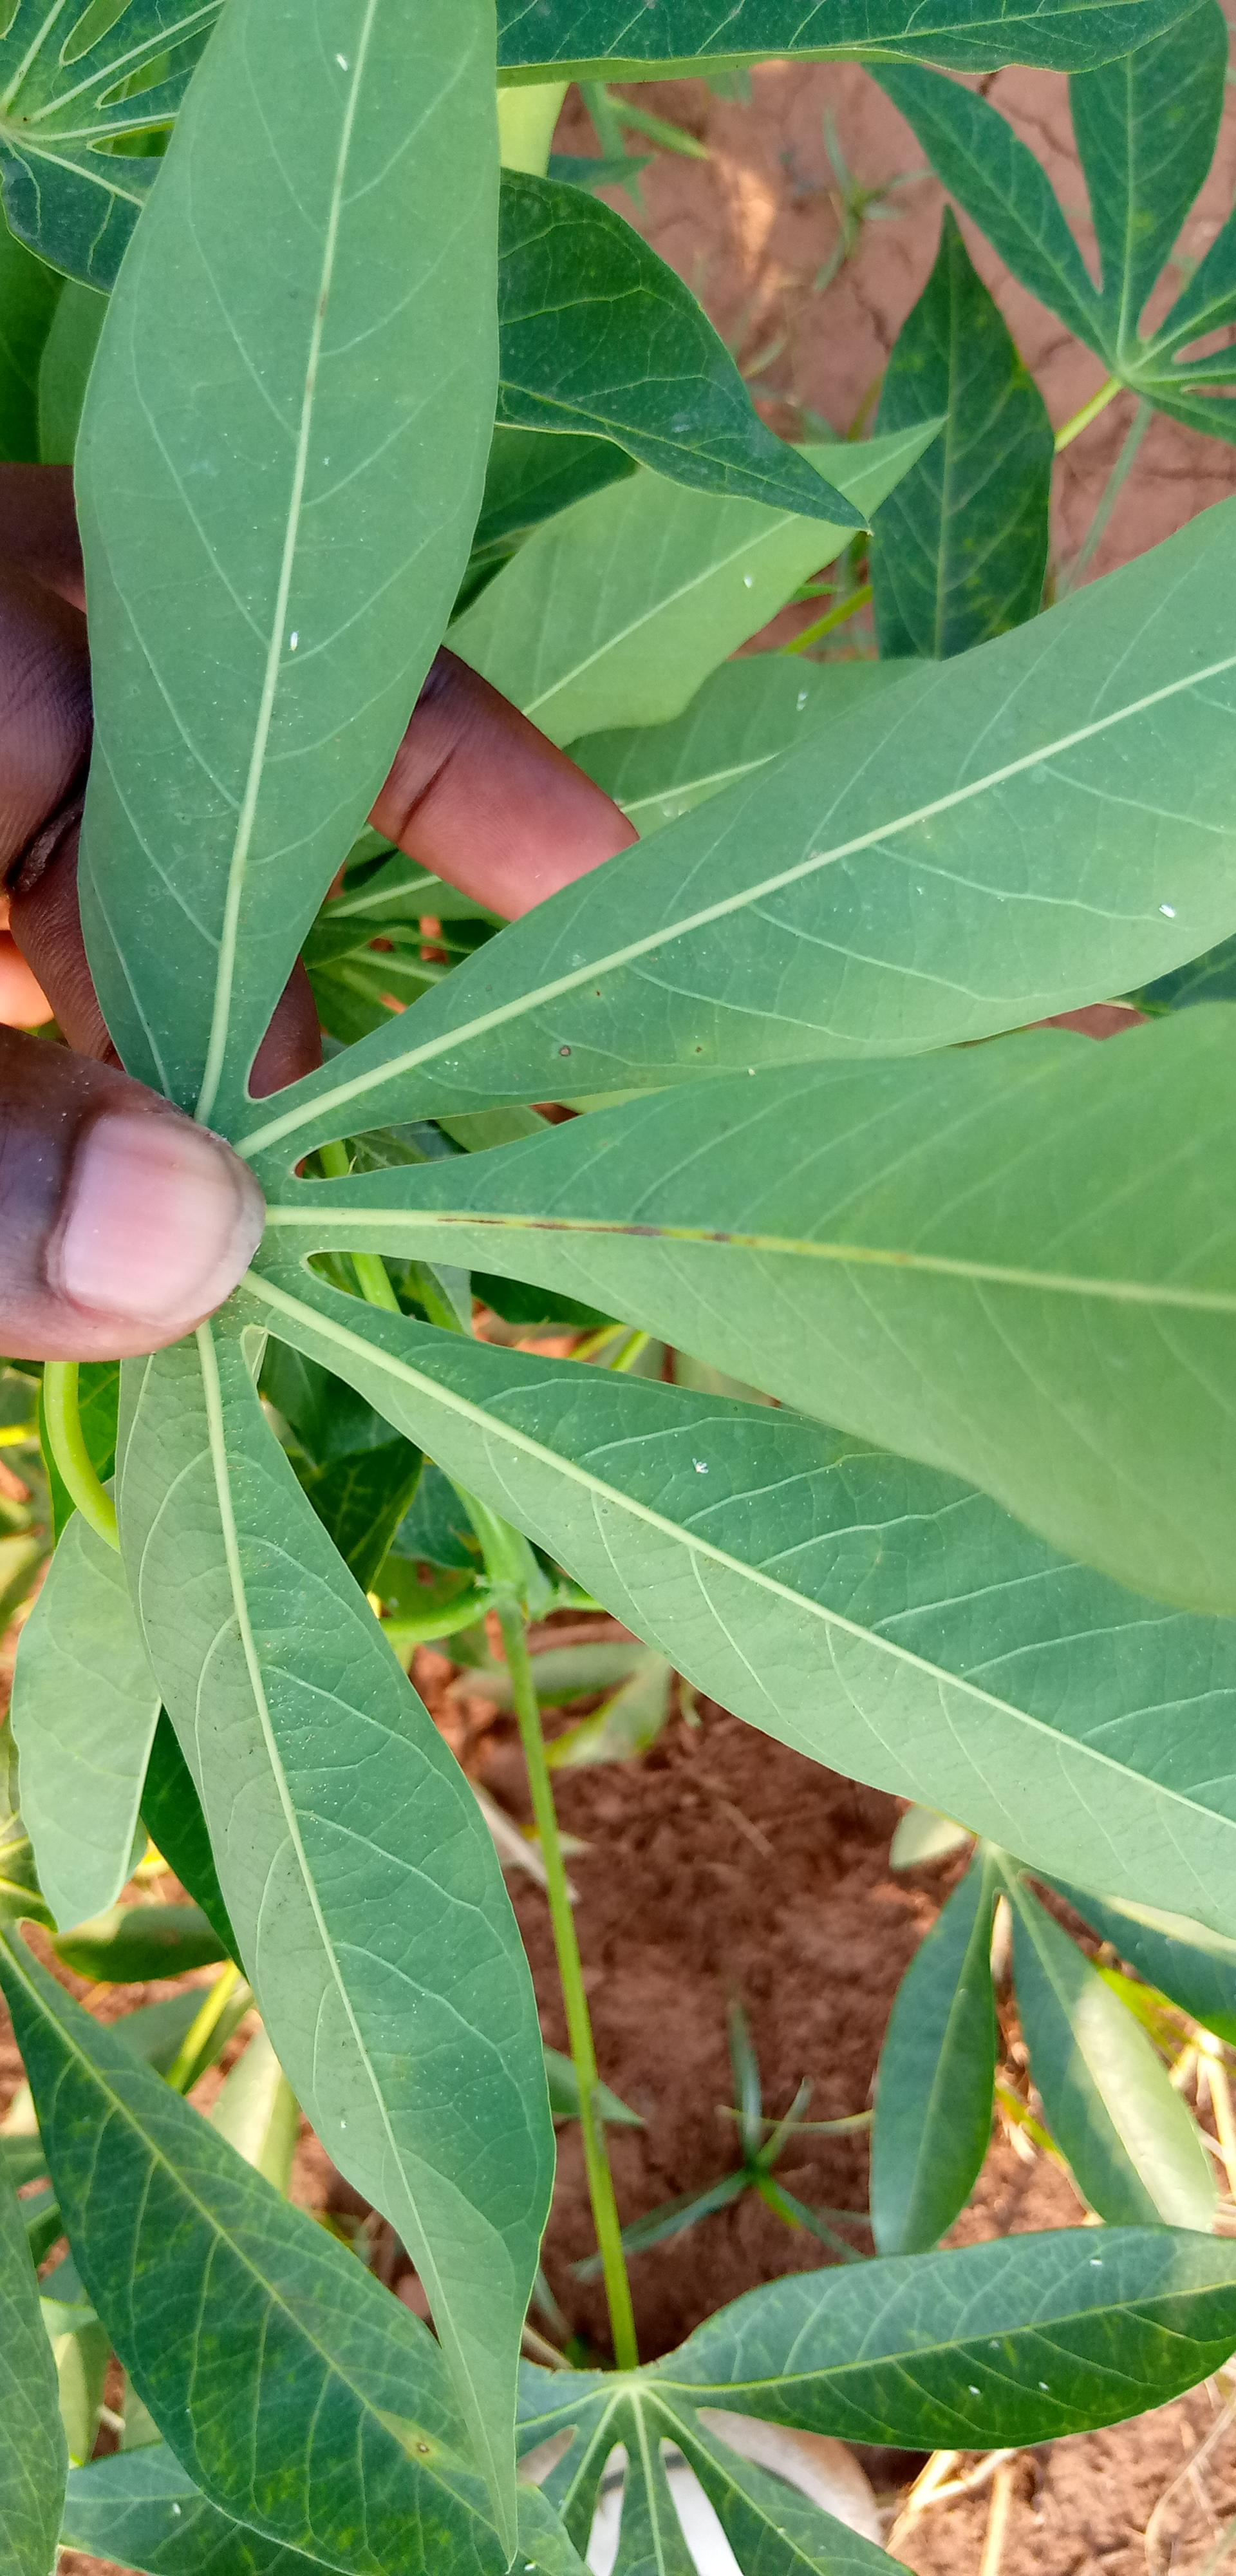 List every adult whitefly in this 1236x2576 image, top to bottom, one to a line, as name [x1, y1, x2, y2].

whitefly [332, 50, 355, 73]
whitefly [739, 573, 754, 589]
whitefly [287, 627, 301, 656]
whitefly [793, 687, 810, 713]
whitefly [1156, 901, 1177, 920]
whitefly [745, 1065, 758, 1079]
whitefly [689, 1454, 711, 1478]
whitefly [337, 2117, 348, 2130]